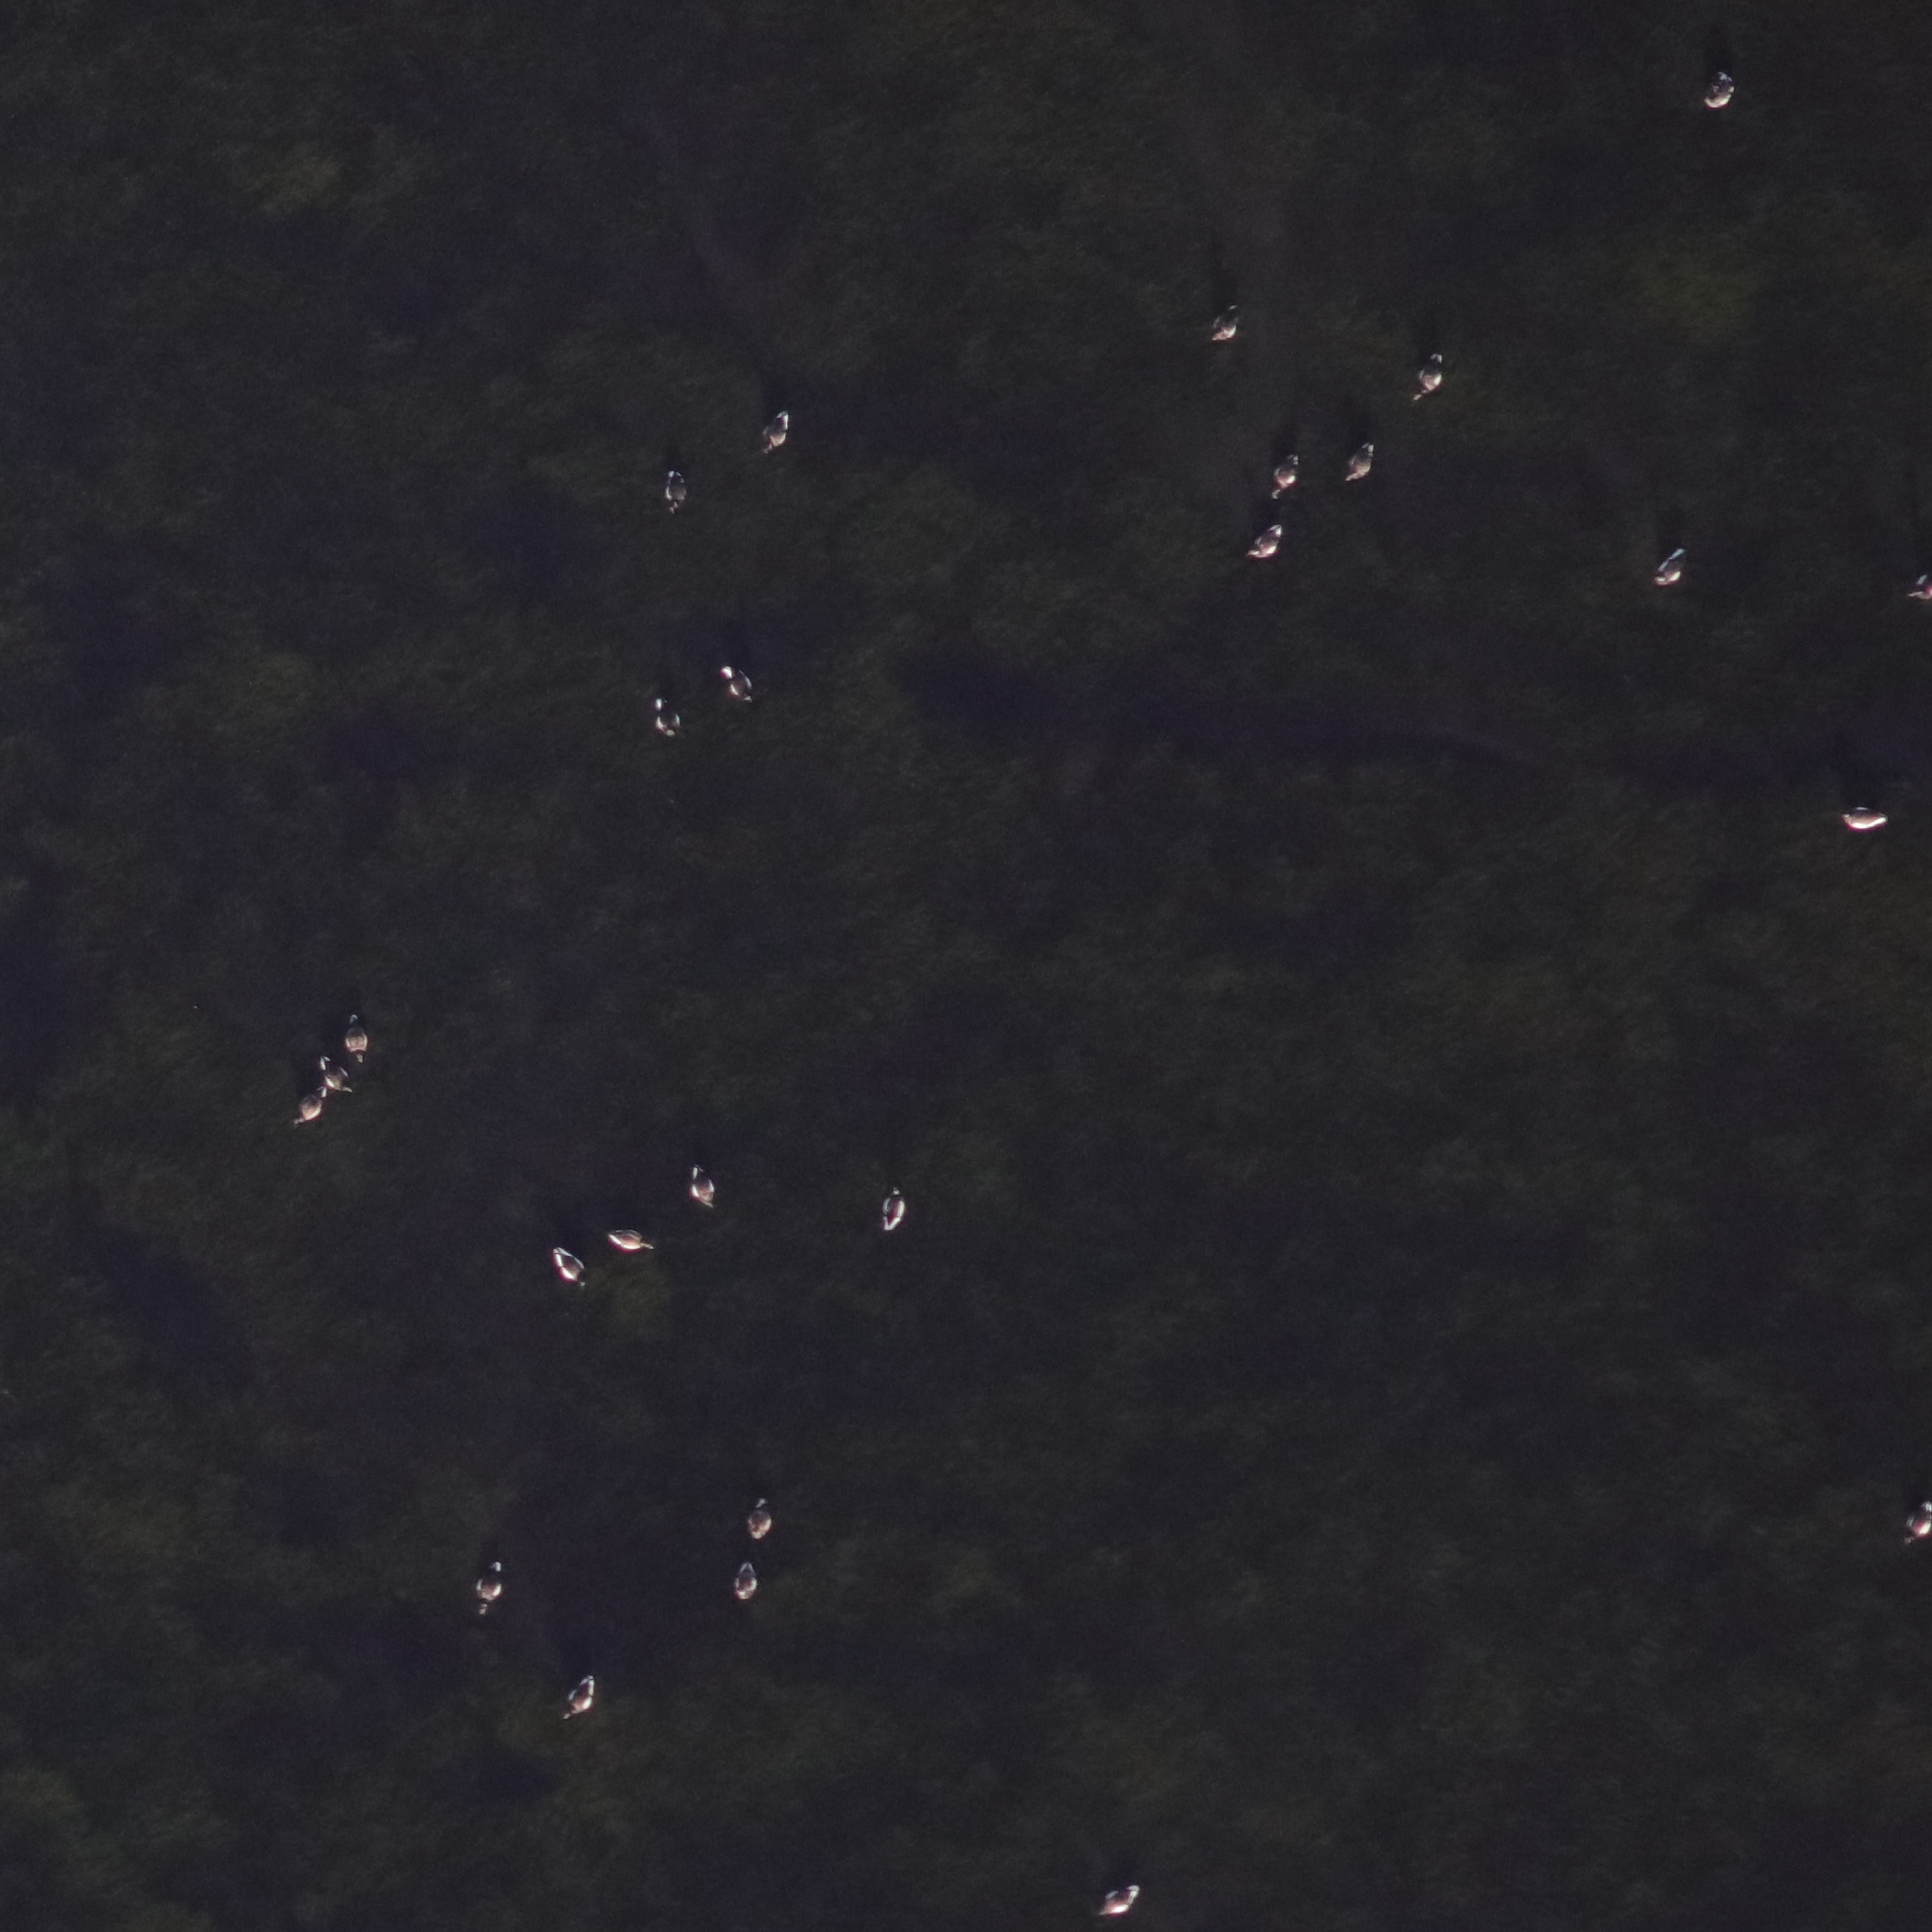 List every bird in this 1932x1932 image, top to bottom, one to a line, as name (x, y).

brant (1719, 92)
brant (1224, 327)
brant (1429, 377)
brant (775, 432)
brant (1361, 462)
brant (1285, 476)
brant (675, 490)
brant (1265, 545)
brant (1670, 569)
brant (1929, 584)
brant (736, 684)
brant (667, 719)
brant (1863, 820)
brant (354, 1038)
brant (337, 1077)
brant (312, 1101)
brant (703, 1187)
brant (893, 1210)
brant (631, 1240)
brant (569, 1268)
brant (760, 1518)
brant (1920, 1520)
brant (746, 1579)
brant (489, 1584)
brant (579, 1697)
brant (1116, 1899)